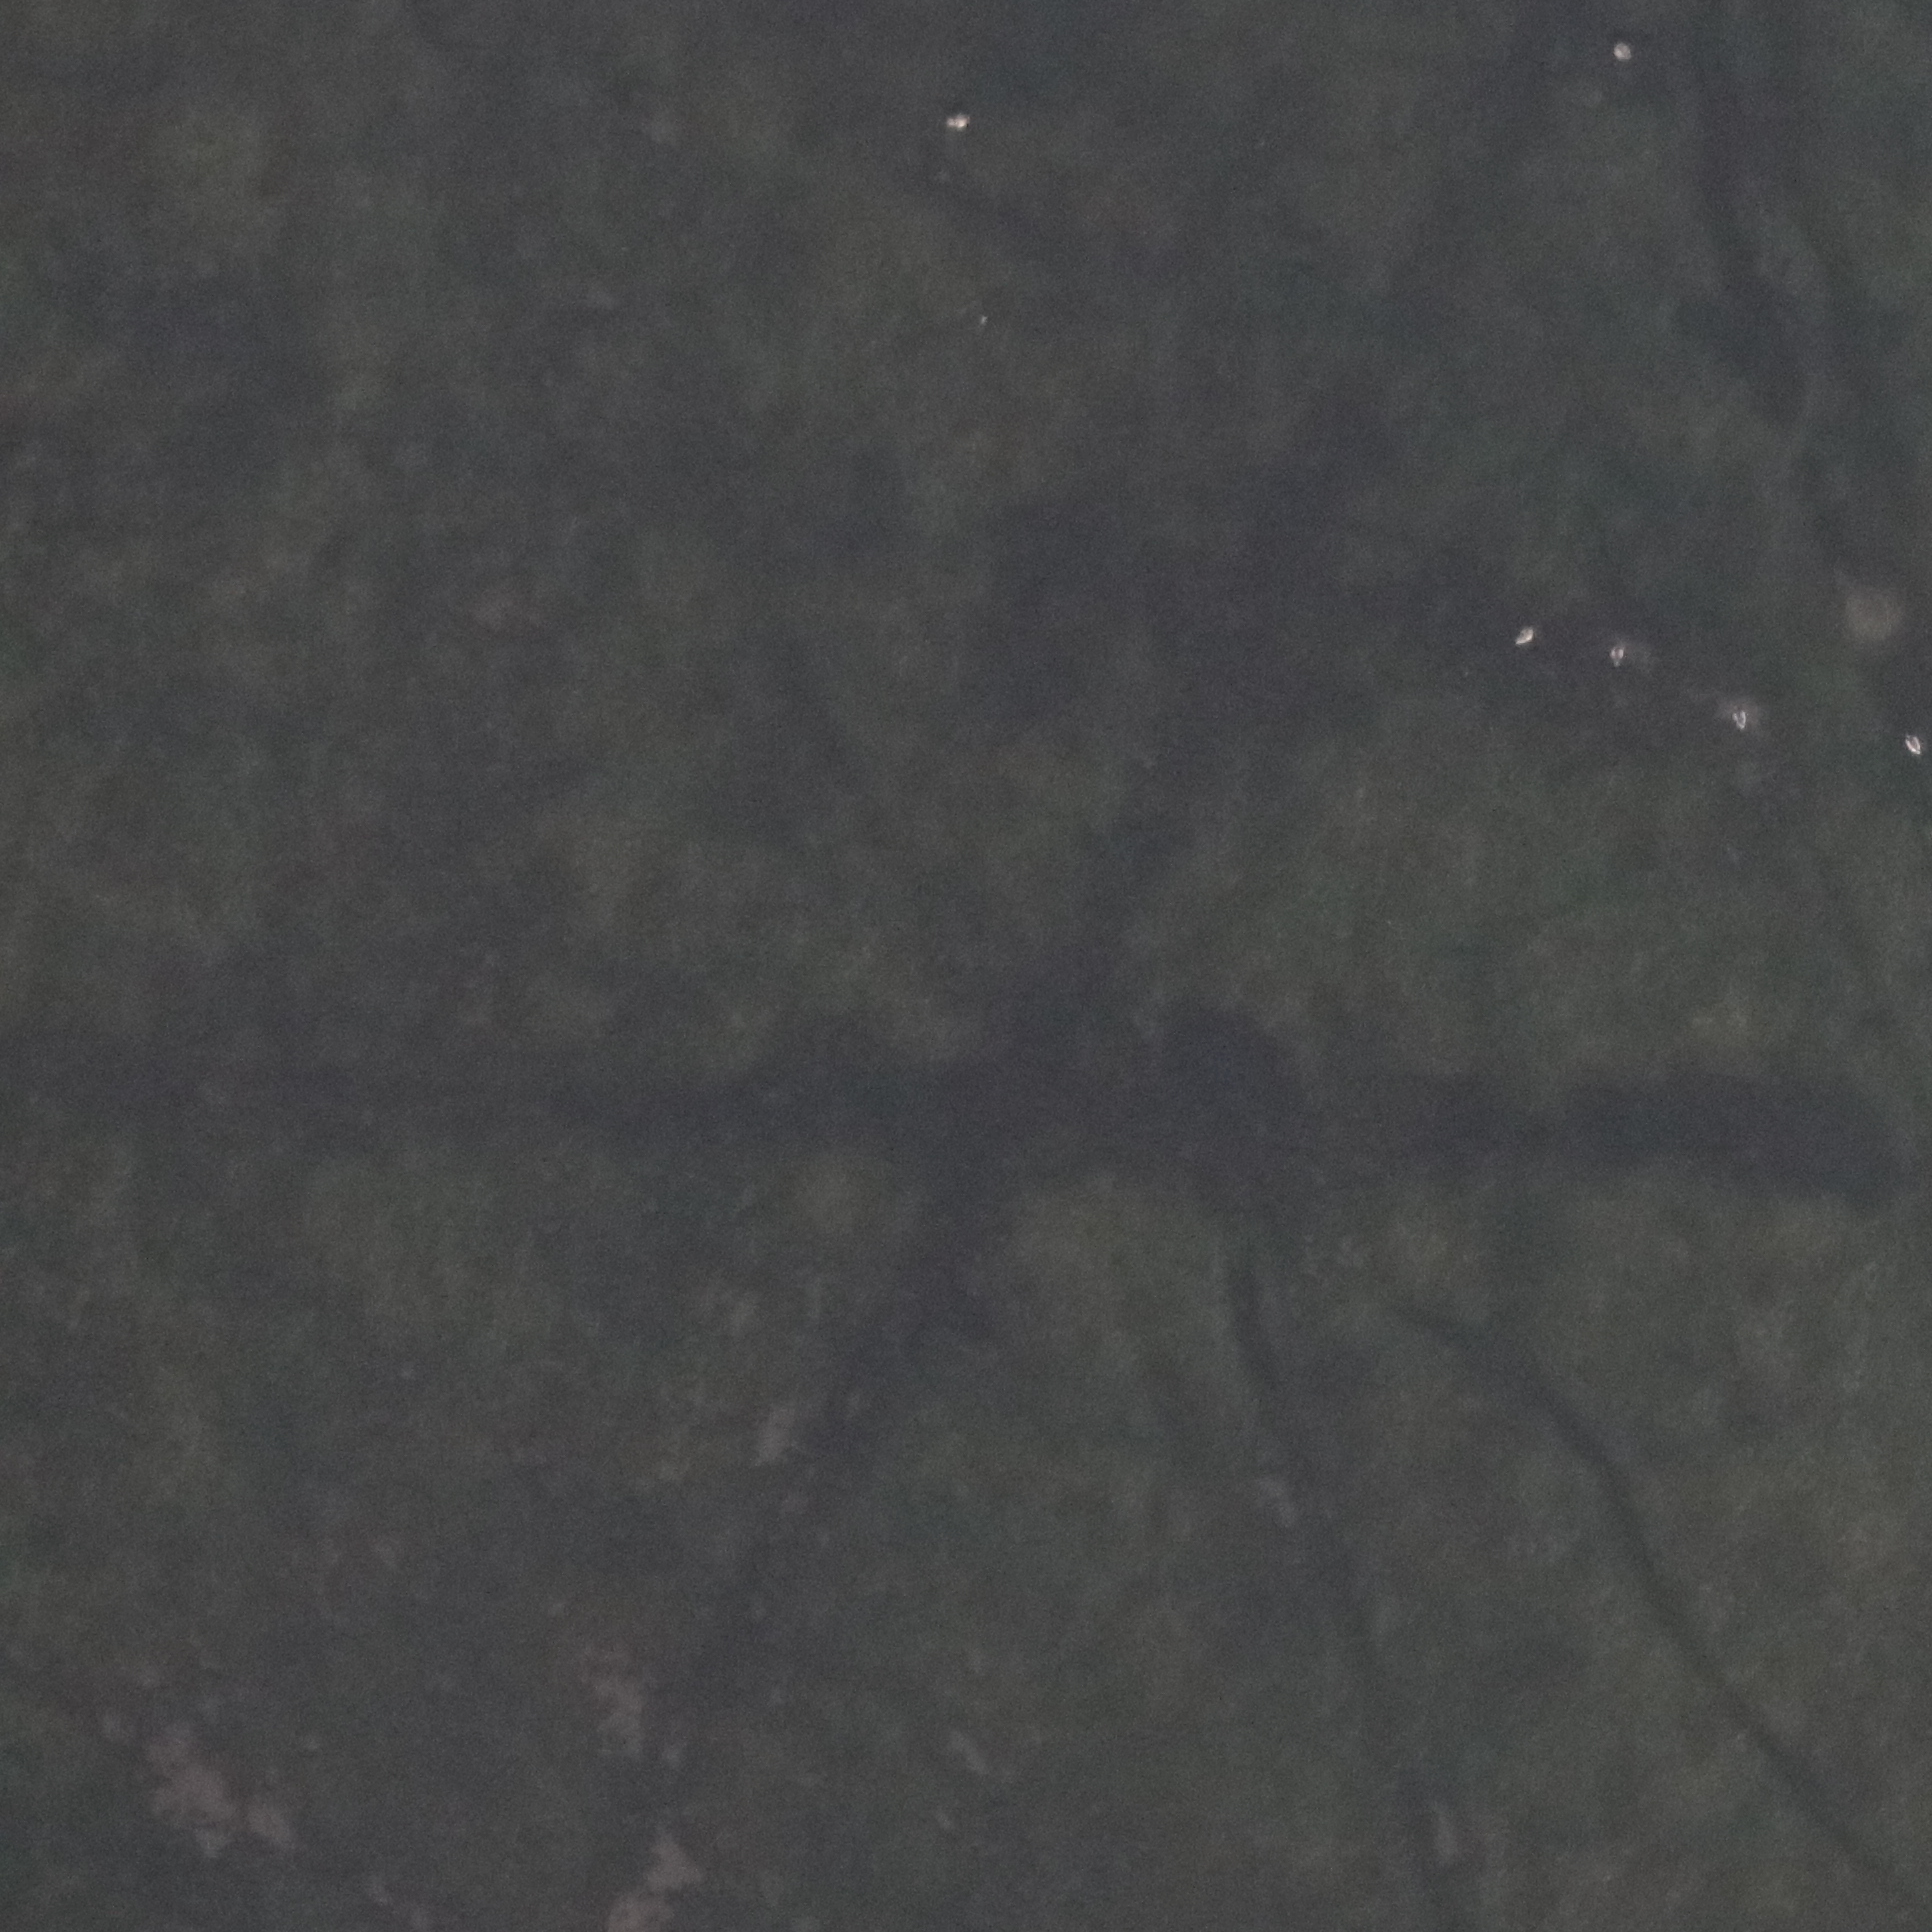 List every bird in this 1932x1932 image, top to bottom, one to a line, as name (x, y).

brant (1622, 54)
brant (961, 125)
brant (1538, 640)
brant (1627, 653)
brant (1740, 716)
brant (1918, 745)